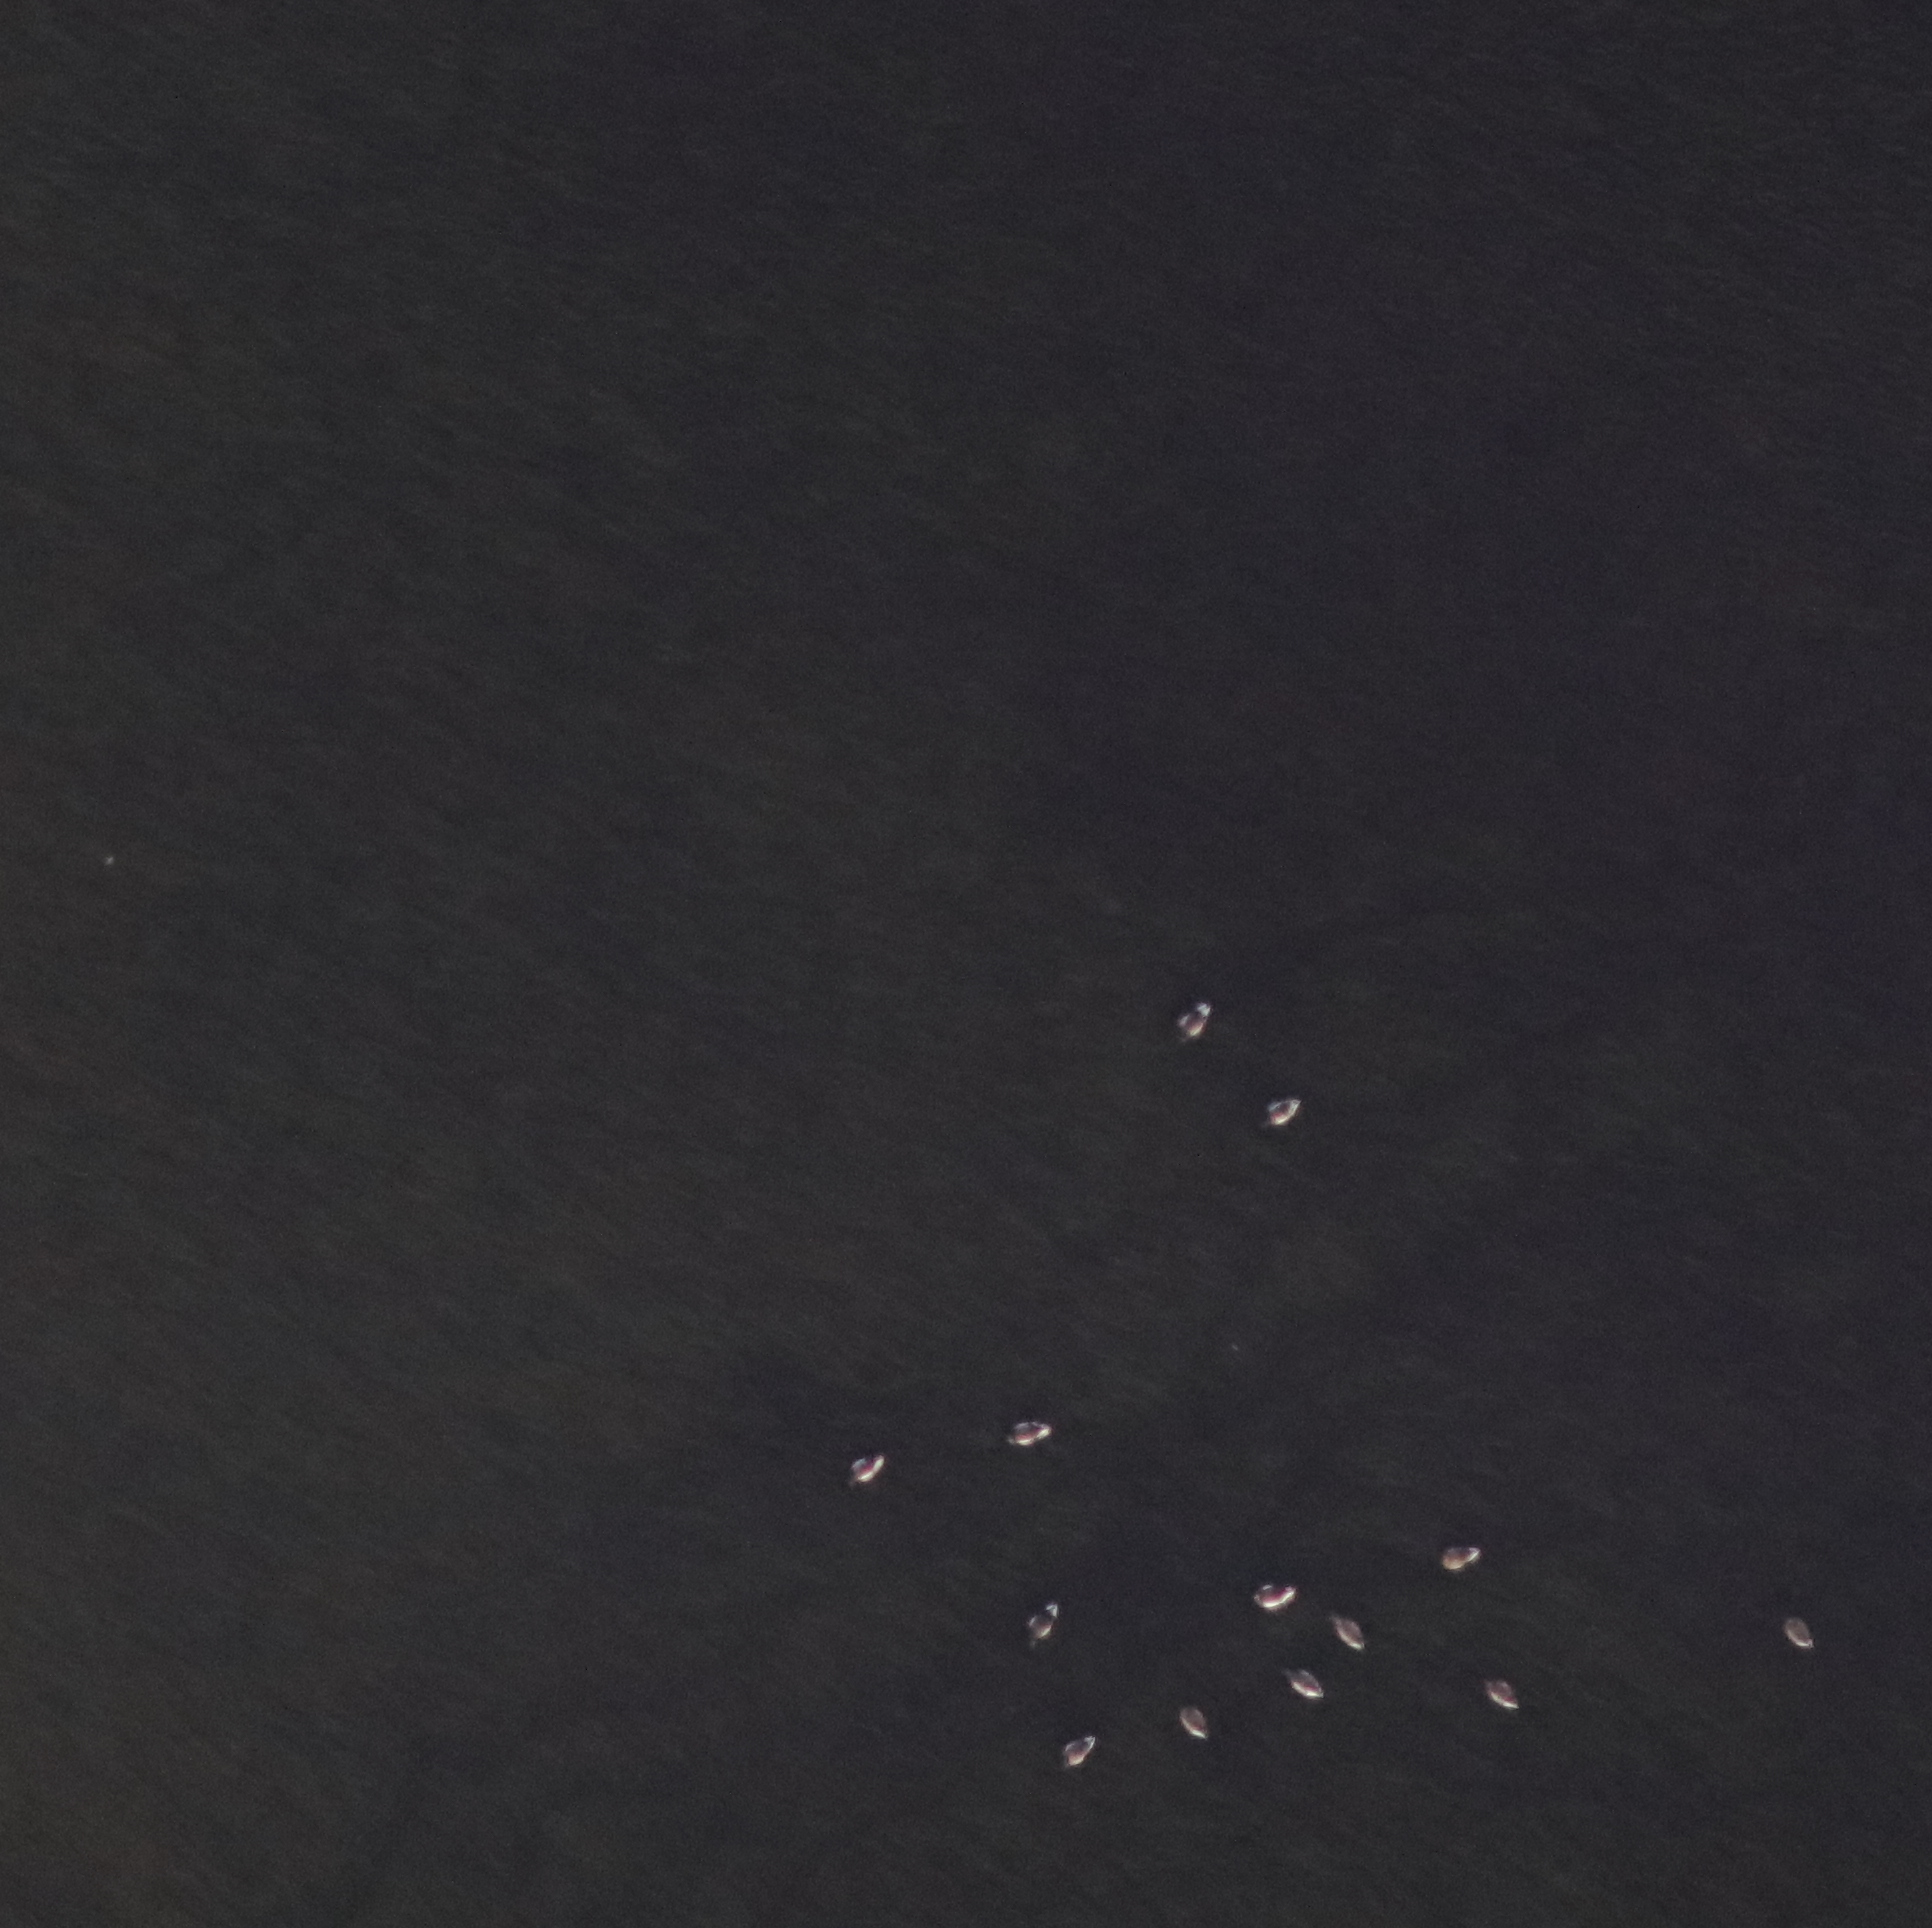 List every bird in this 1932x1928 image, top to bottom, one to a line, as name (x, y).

brant (1191, 1021)
brant (1279, 1113)
brant (1027, 1432)
brant (869, 1459)
brant (1456, 1556)
brant (1269, 1597)
brant (1047, 1620)
brant (1801, 1627)
brant (1351, 1632)
brant (1404, 1659)
brant (1304, 1687)
brant (1502, 1698)
brant (1196, 1721)
brant (1075, 1750)